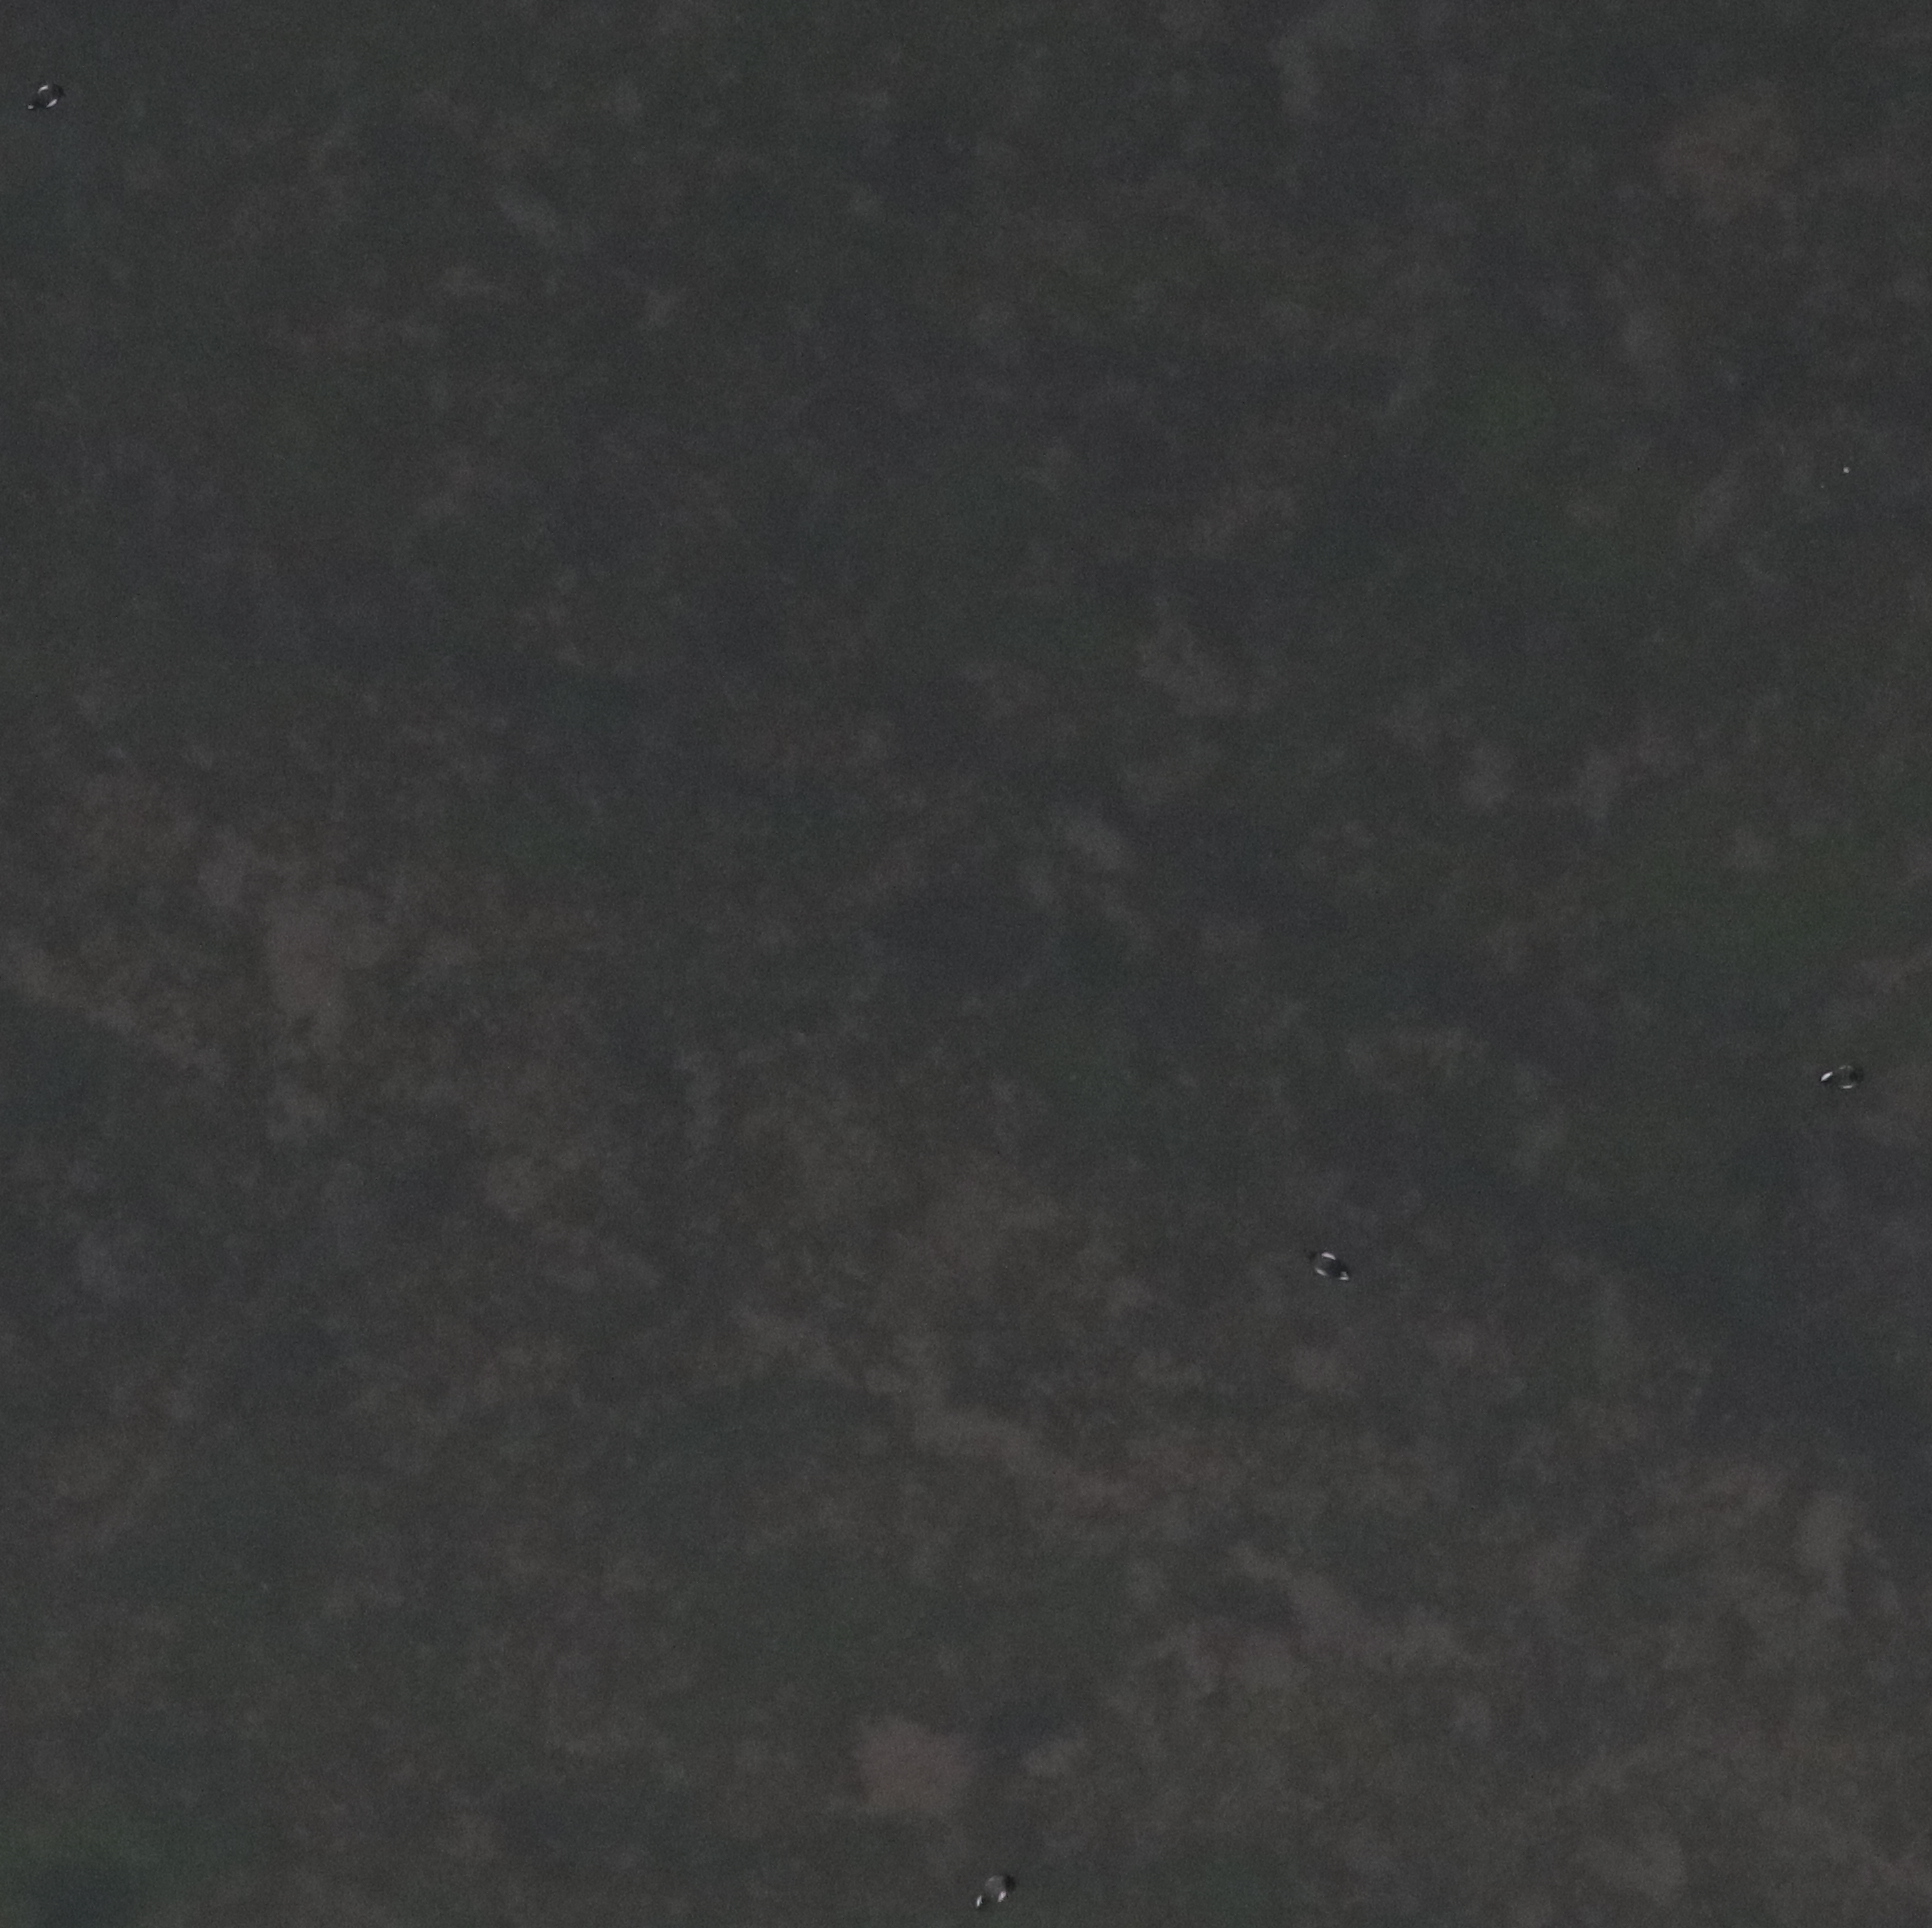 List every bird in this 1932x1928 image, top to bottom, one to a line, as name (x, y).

brant (46, 96)
brant (1837, 1077)
brant (1329, 1267)
brant (995, 1893)